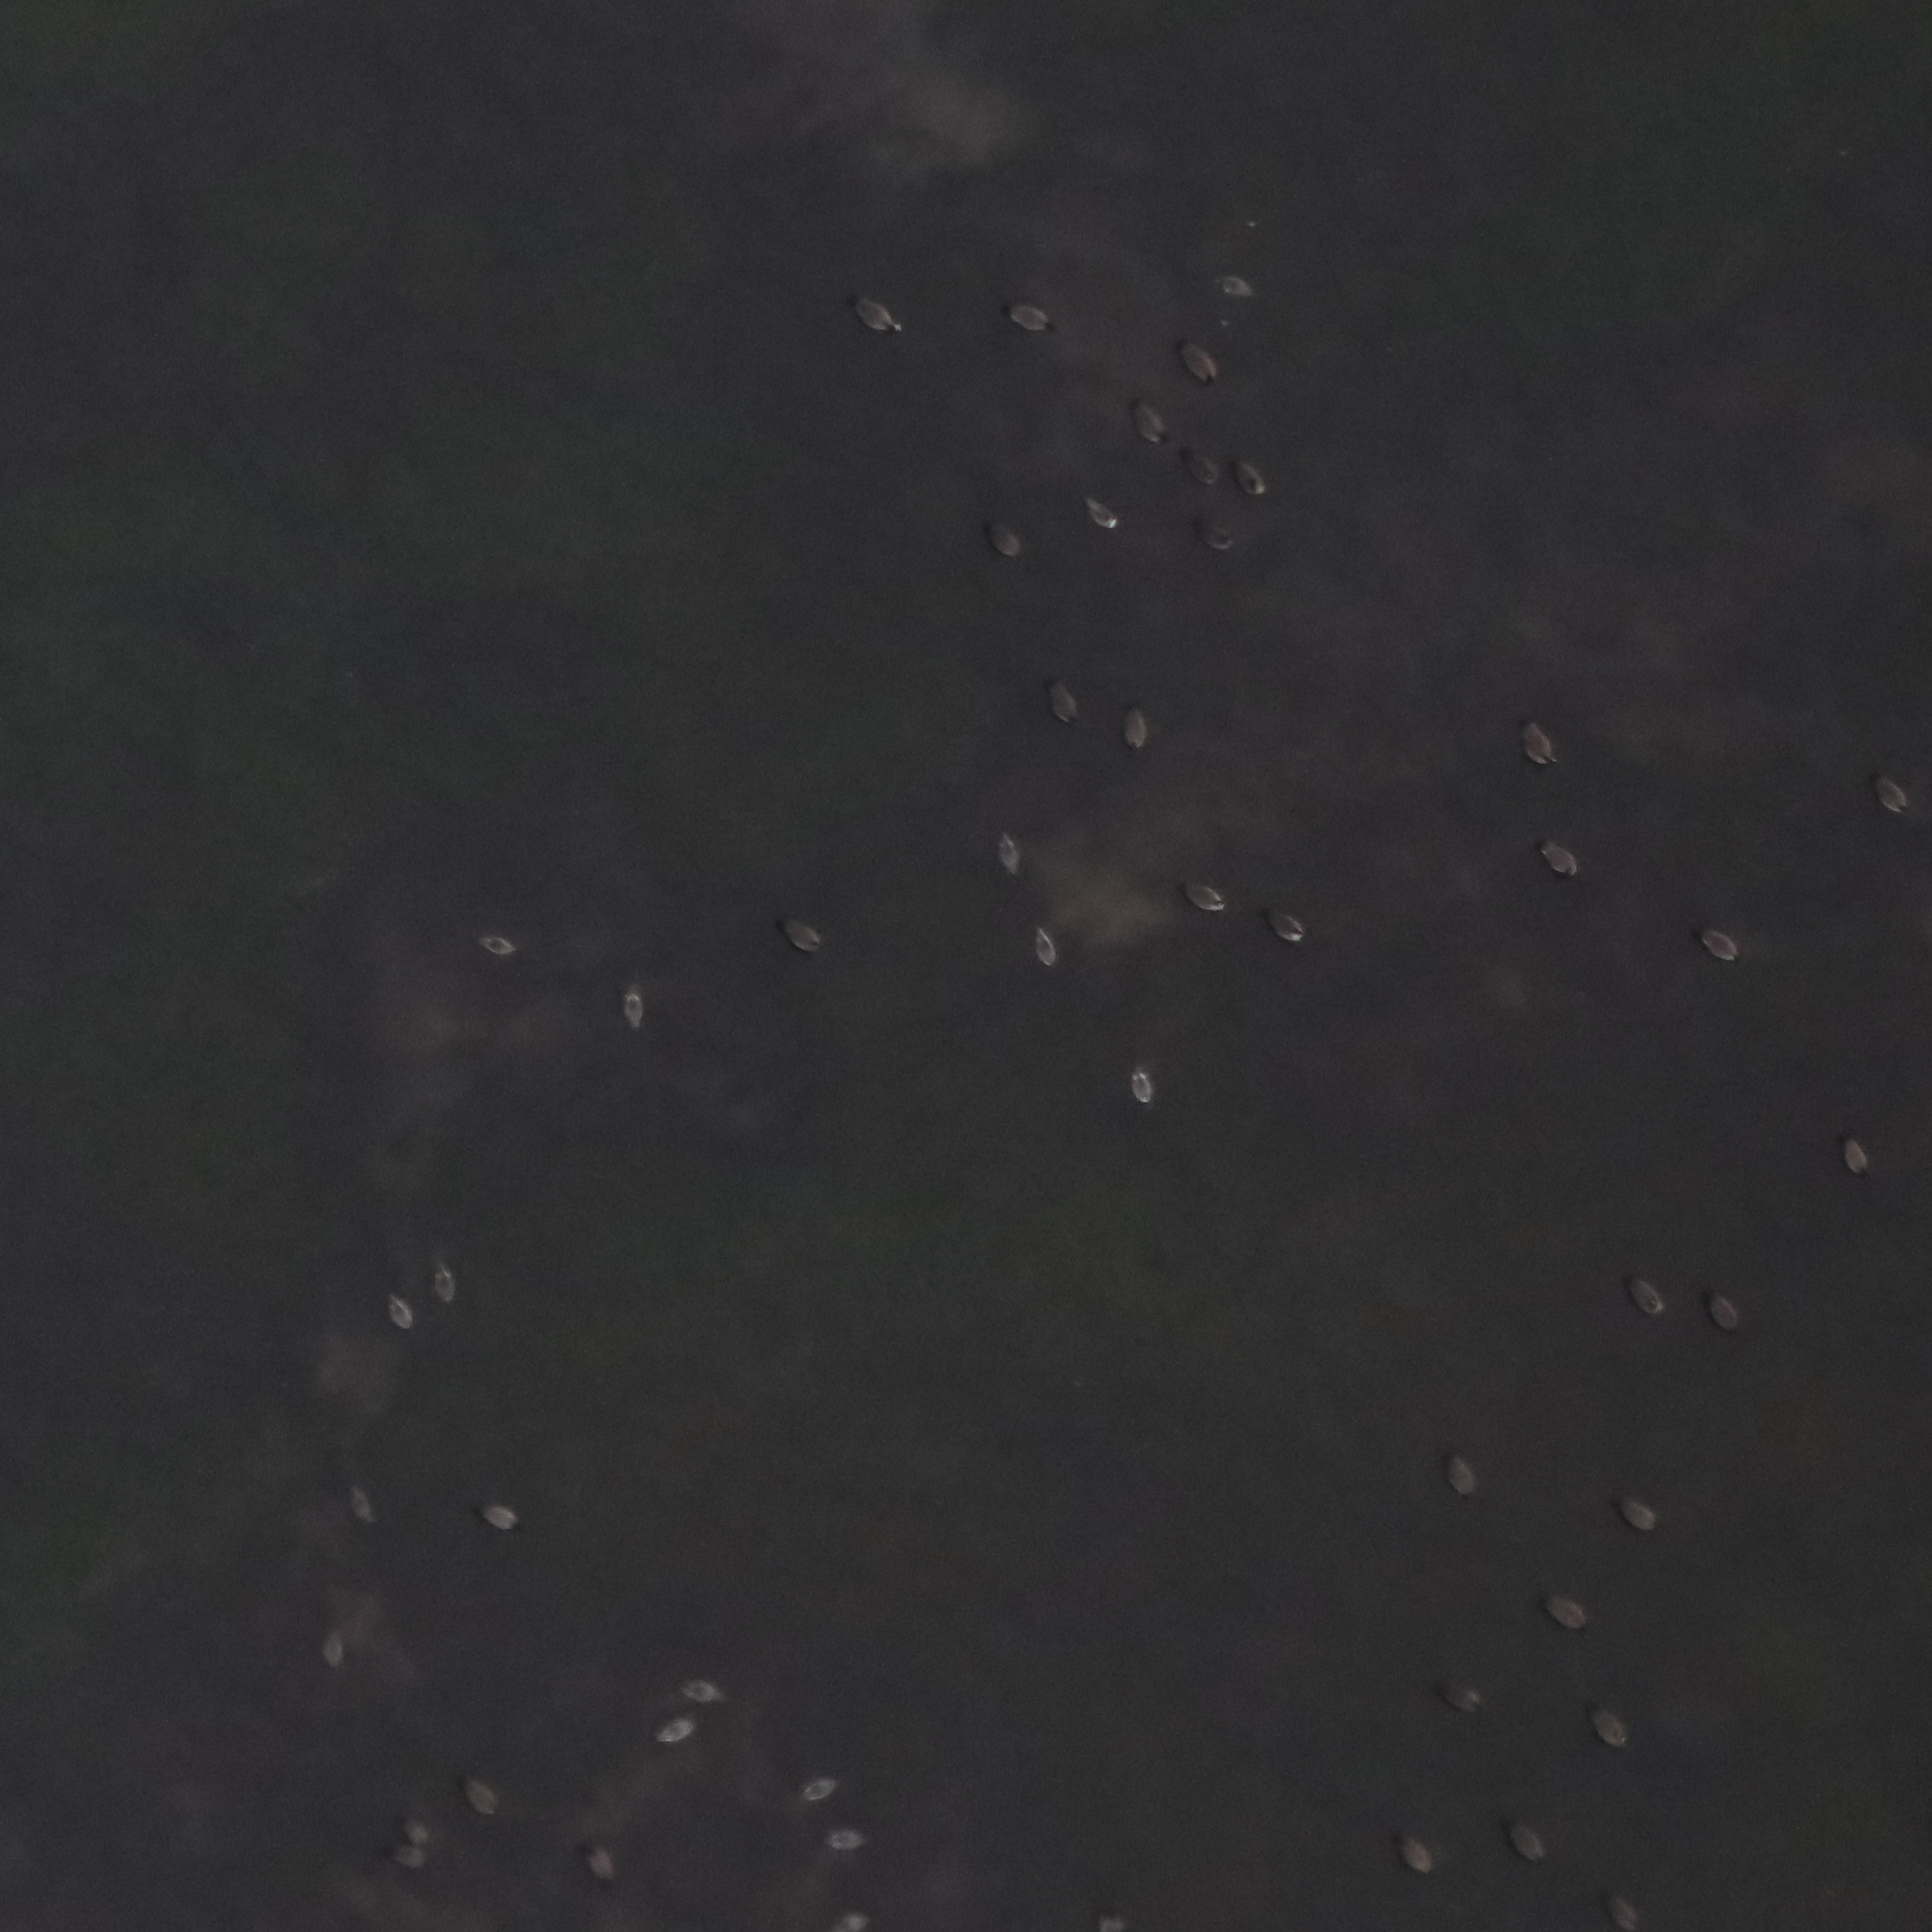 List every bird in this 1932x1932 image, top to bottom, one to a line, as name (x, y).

Canada goose (876, 308)
Canada goose (1032, 328)
Canada goose (1194, 362)
Canada goose (1145, 418)
Canada goose (1196, 462)
Canada goose (1251, 479)
brant (1099, 509)
Canada goose (1003, 534)
Canada goose (1216, 536)
Canada goose (1066, 709)
Canada goose (1135, 731)
Canada goose (1542, 745)
Canada goose (1892, 801)
Canada goose (1565, 852)
brant (1004, 854)
Canada goose (1205, 897)
Canada goose (1276, 924)
Canada goose (801, 929)
brant (499, 943)
Canada goose (1719, 947)
brant (1048, 949)
brant (631, 1010)
brant (1137, 1084)
Canada goose (1854, 1152)
brant (444, 1278)
Canada goose (1647, 1287)
brant (401, 1316)
Canada goose (1735, 1316)
Canada goose (1467, 1479)
brant (361, 1503)
Canada goose (1645, 1511)
brant (502, 1520)
Canada goose (1570, 1609)
brant (335, 1644)
brant (704, 1684)
Canada goose (1463, 1690)
brant (671, 1724)
Canada goose (1606, 1729)
brant (811, 1785)
Canada goose (484, 1794)
brant (411, 1822)
brant (842, 1840)
Canada goose (1529, 1841)
brant (411, 1854)
Canada goose (601, 1859)
Canada goose (1420, 1859)
Canada goose (1620, 1913)
brant (1113, 1923)
brant (844, 1924)